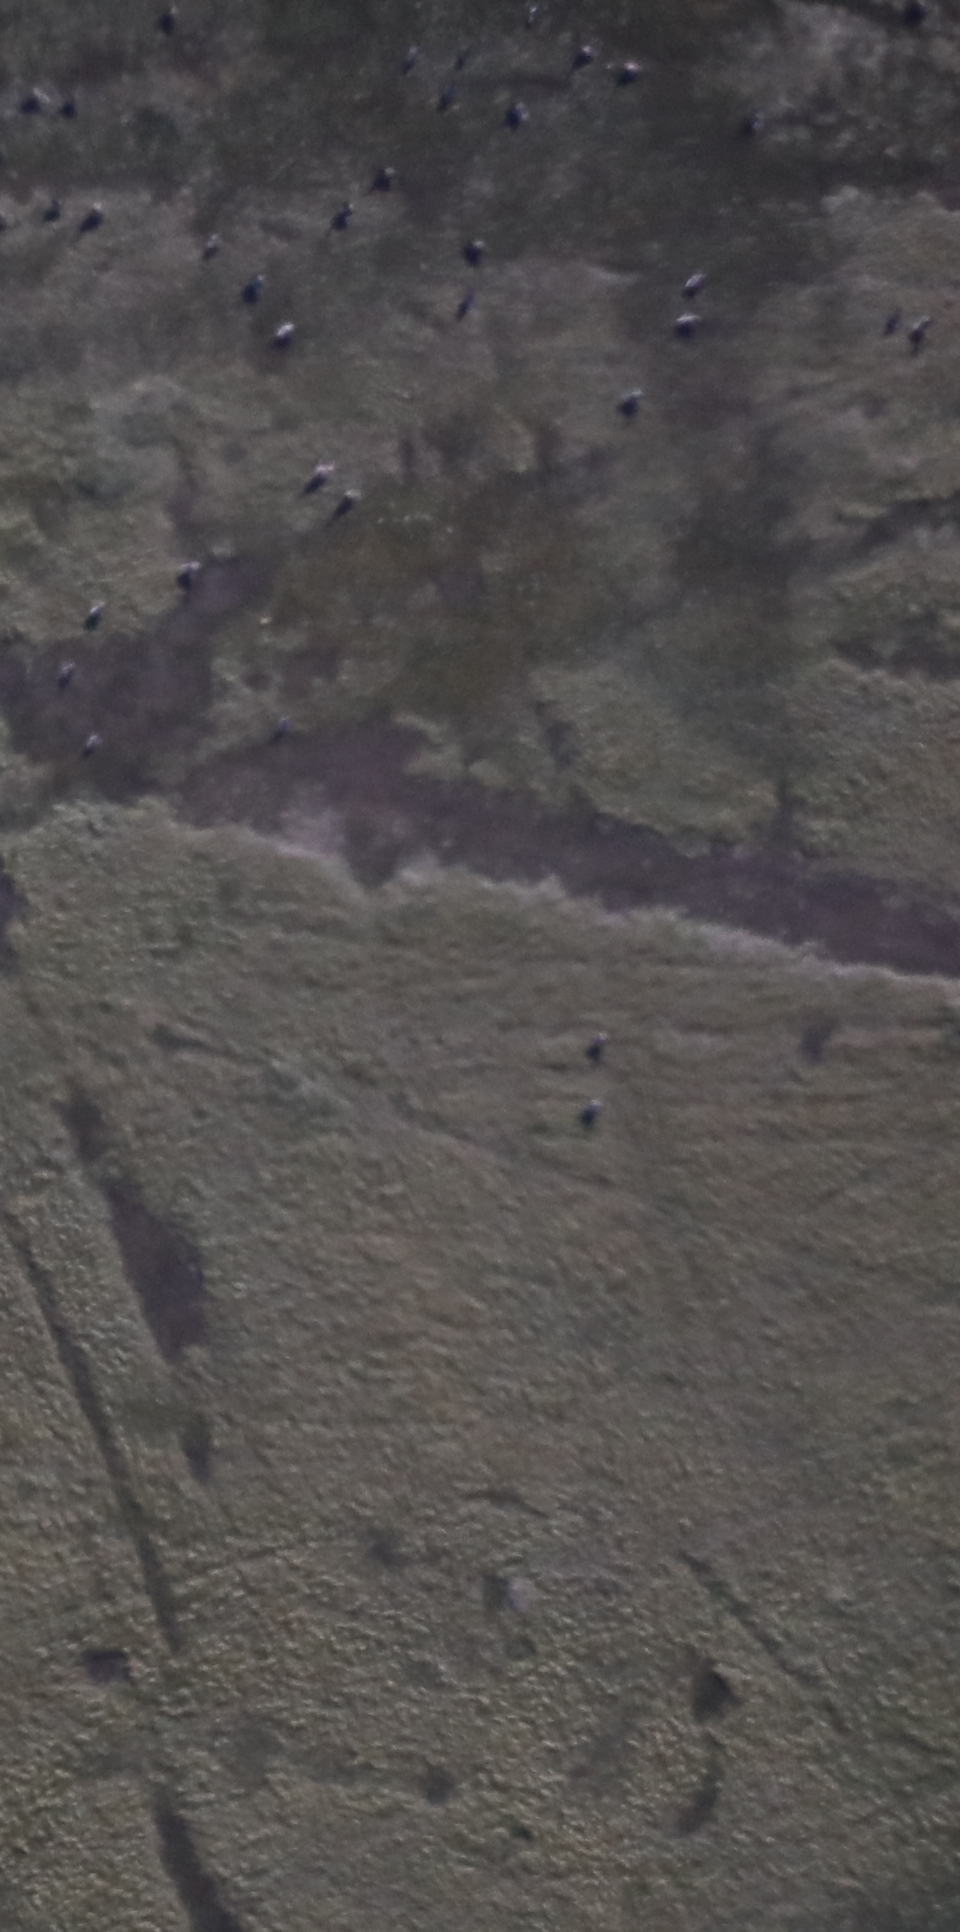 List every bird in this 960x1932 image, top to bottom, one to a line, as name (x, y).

brant (531, 14)
brant (175, 25)
brant (467, 50)
brant (411, 51)
brant (592, 51)
brant (635, 71)
brant (35, 96)
brant (445, 96)
brant (68, 112)
brant (522, 114)
brant (761, 124)
brant (1, 157)
brant (379, 181)
brant (51, 208)
brant (353, 212)
brant (101, 213)
brant (213, 238)
brant (478, 249)
brant (695, 286)
brant (256, 288)
brant (469, 303)
brant (692, 316)
brant (894, 322)
brant (921, 329)
brant (288, 331)
brant (635, 401)
brant (325, 471)
brant (355, 496)
brant (185, 571)
brant (95, 613)
brant (67, 669)
brant (285, 725)
brant (98, 740)
brant (601, 1038)
brant (592, 1105)